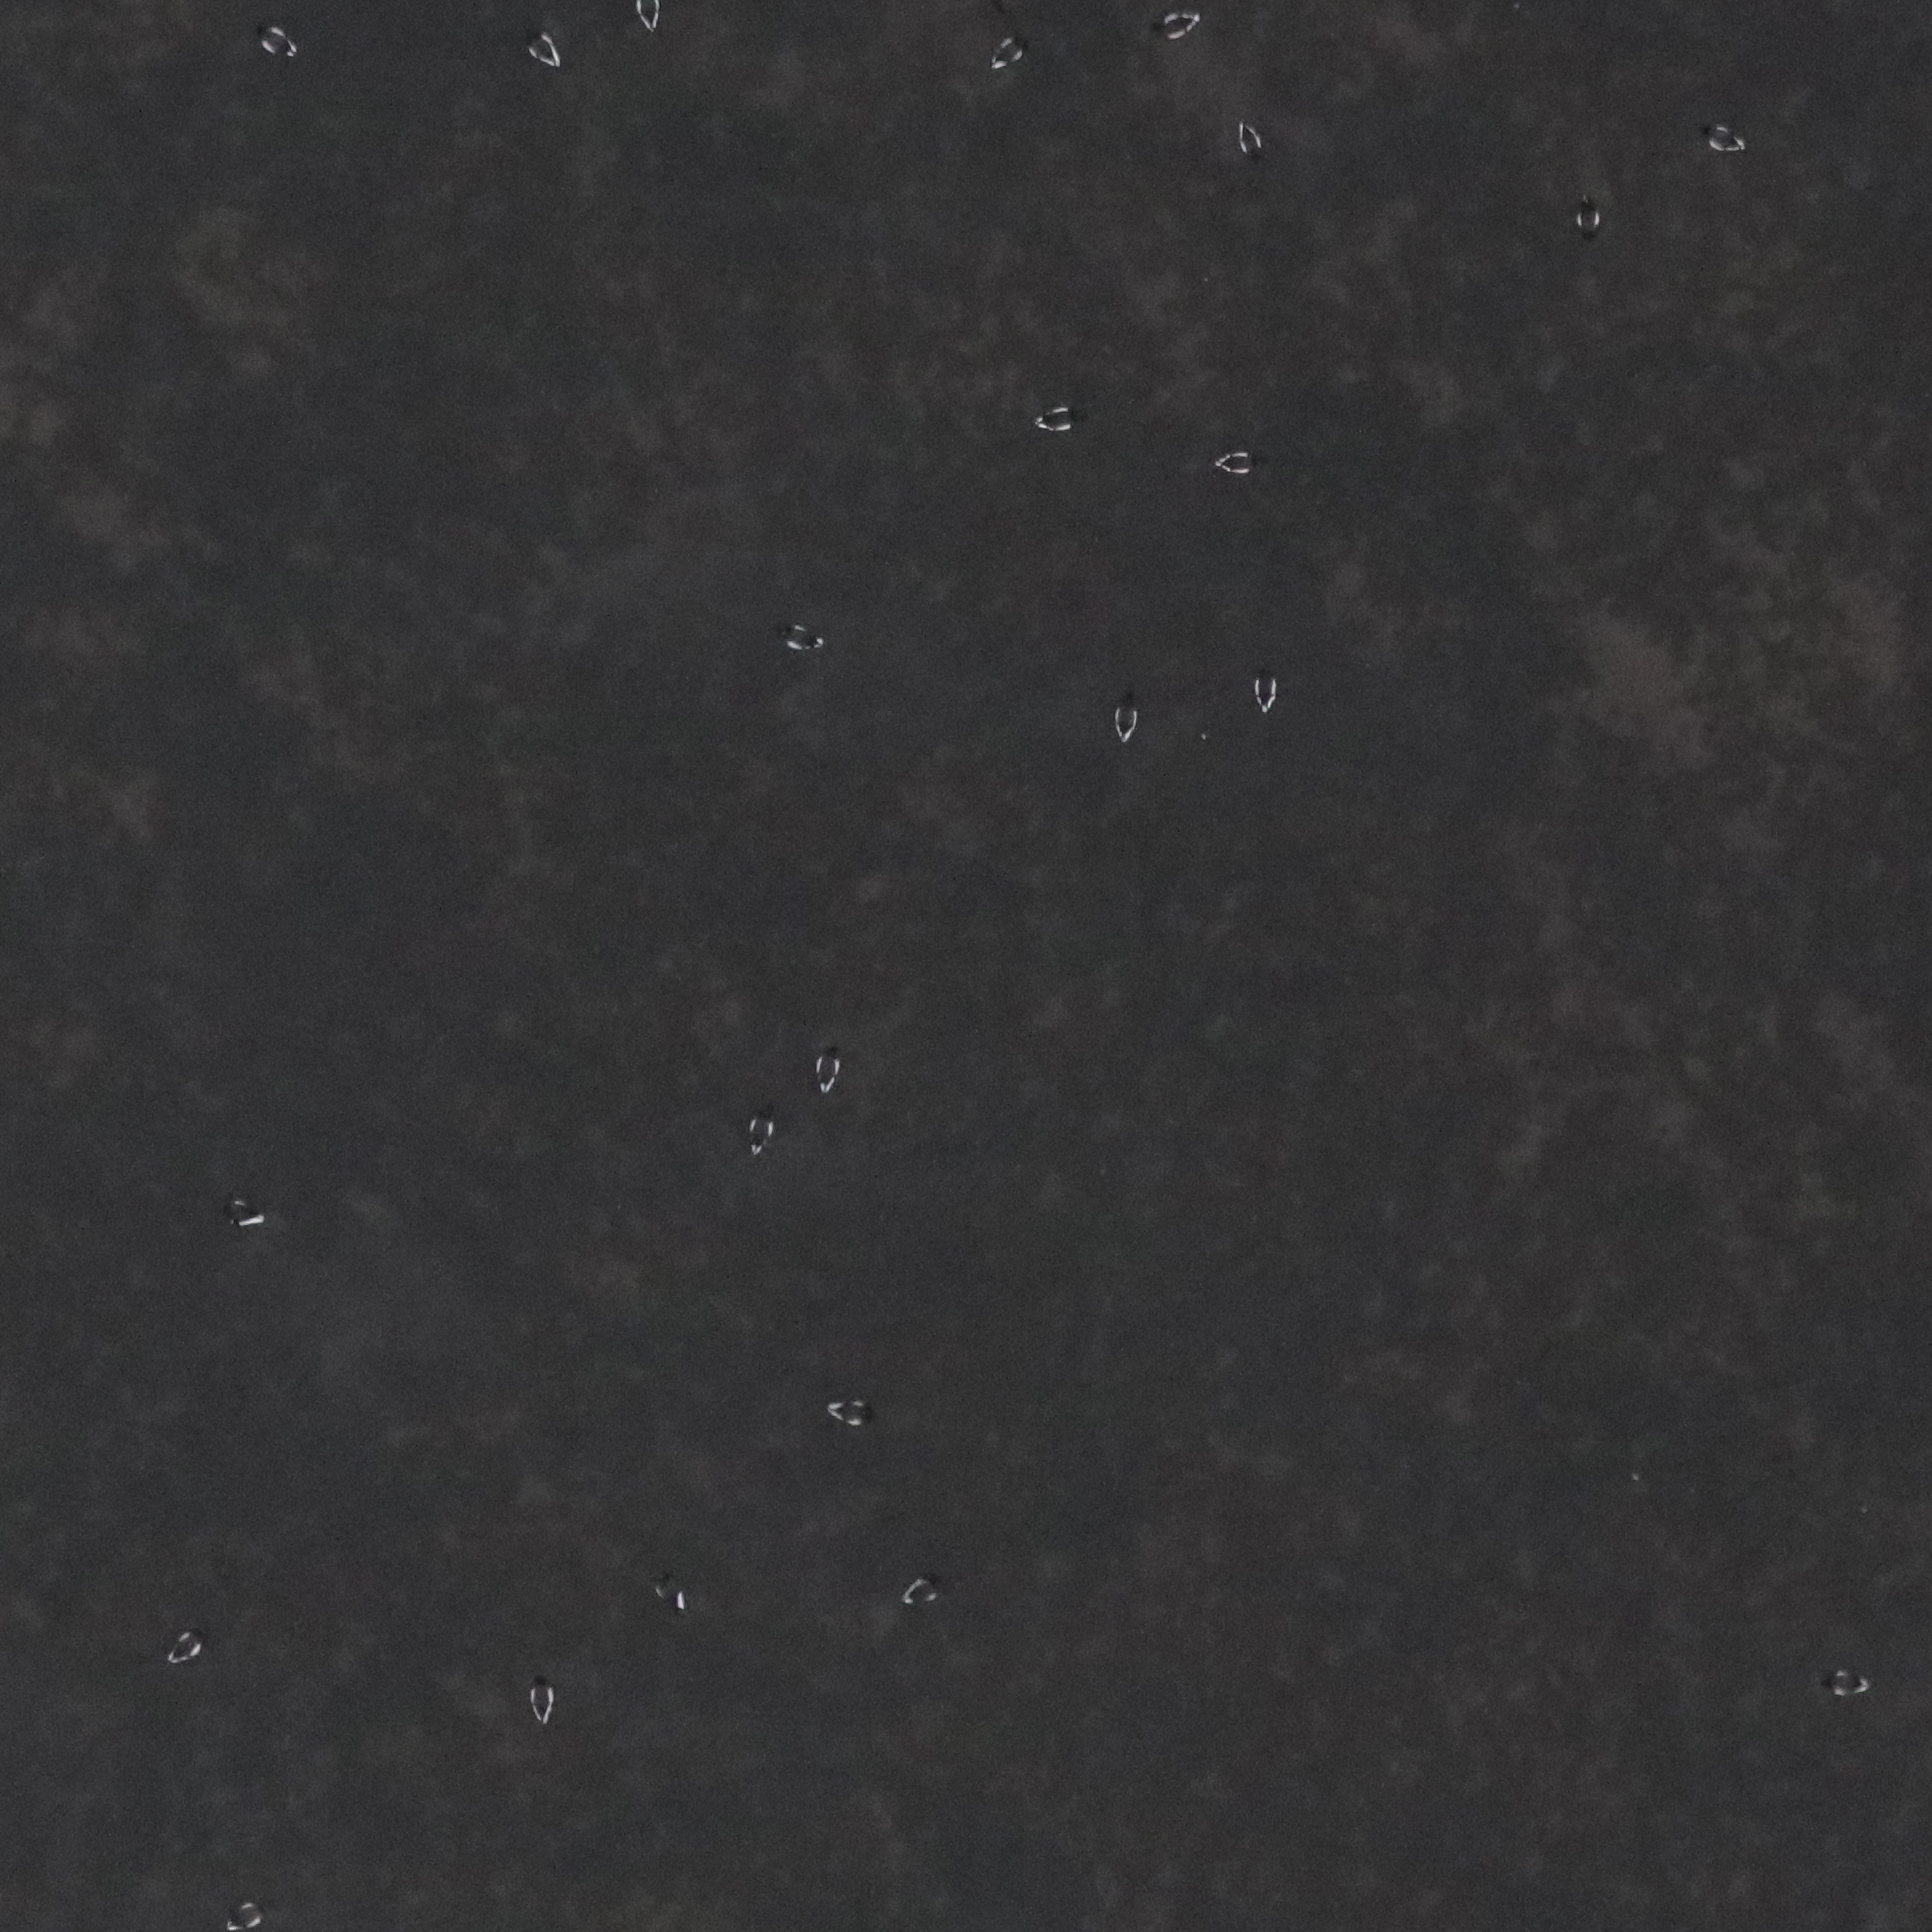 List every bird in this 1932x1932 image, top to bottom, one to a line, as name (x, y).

brant (649, 7)
brant (1175, 25)
brant (276, 42)
brant (544, 48)
brant (1009, 50)
brant (1721, 137)
brant (1248, 141)
brant (1588, 218)
brant (1056, 419)
brant (1237, 463)
brant (800, 638)
brant (1264, 691)
brant (1125, 717)
brant (827, 1070)
brant (760, 1130)
brant (245, 1211)
brant (852, 1413)
brant (672, 1590)
brant (922, 1590)
brant (185, 1646)
brant (1844, 1682)
brant (541, 1701)
brant (247, 1915)